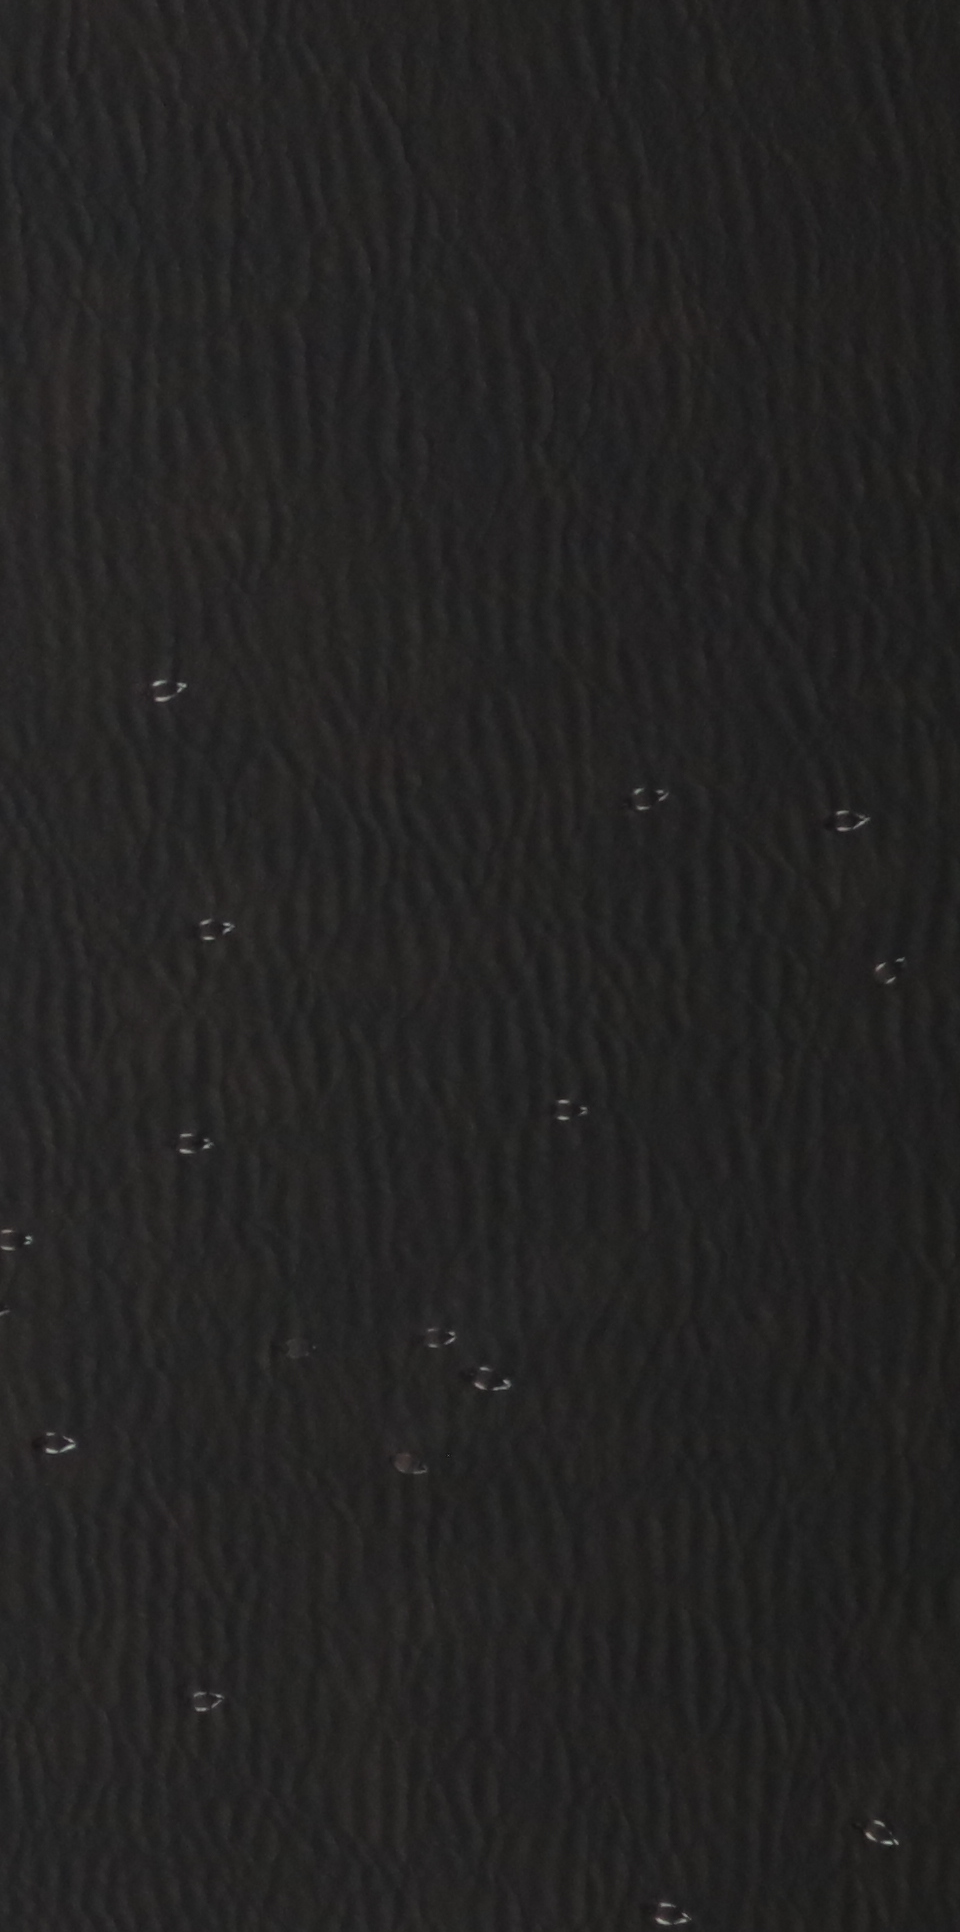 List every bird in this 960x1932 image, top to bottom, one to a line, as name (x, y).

brant (166, 690)
brant (645, 799)
brant (846, 820)
brant (210, 929)
brant (887, 971)
brant (569, 1112)
brant (193, 1142)
brant (8, 1238)
brant (437, 1333)
brant (300, 1350)
brant (488, 1379)
brant (53, 1442)
brant (406, 1462)
brant (203, 1701)
brant (878, 1828)
brant (669, 1913)